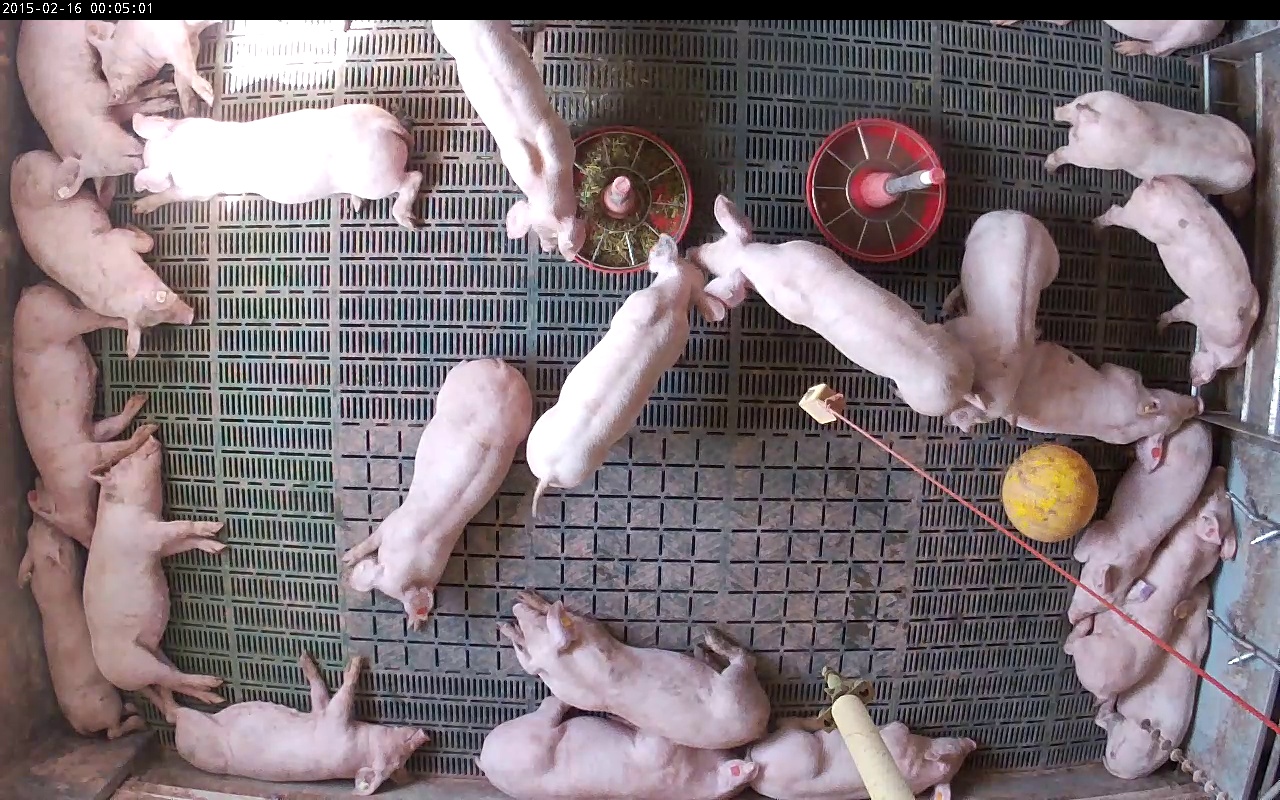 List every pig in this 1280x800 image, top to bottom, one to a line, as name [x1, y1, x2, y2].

pig [18, 19, 181, 212]
pig [88, 21, 223, 117]
pig [987, 21, 1224, 62]
pig [433, 22, 586, 263]
pig [1046, 92, 1255, 219]
pig [130, 103, 423, 231]
pig [11, 150, 196, 360]
pig [1092, 173, 1260, 388]
pig [685, 195, 986, 415]
pig [942, 210, 1061, 432]
pig [526, 234, 726, 513]
pig [11, 282, 161, 549]
pig [1002, 339, 1206, 473]
pig [343, 357, 534, 631]
pig [1066, 418, 1214, 627]
pig [83, 435, 226, 702]
pig [1061, 465, 1237, 708]
pig [17, 514, 148, 740]
pig [1093, 577, 1212, 779]
pig [494, 587, 770, 752]
pig [140, 648, 431, 796]
pig [473, 698, 756, 799]
pig [744, 717, 977, 799]